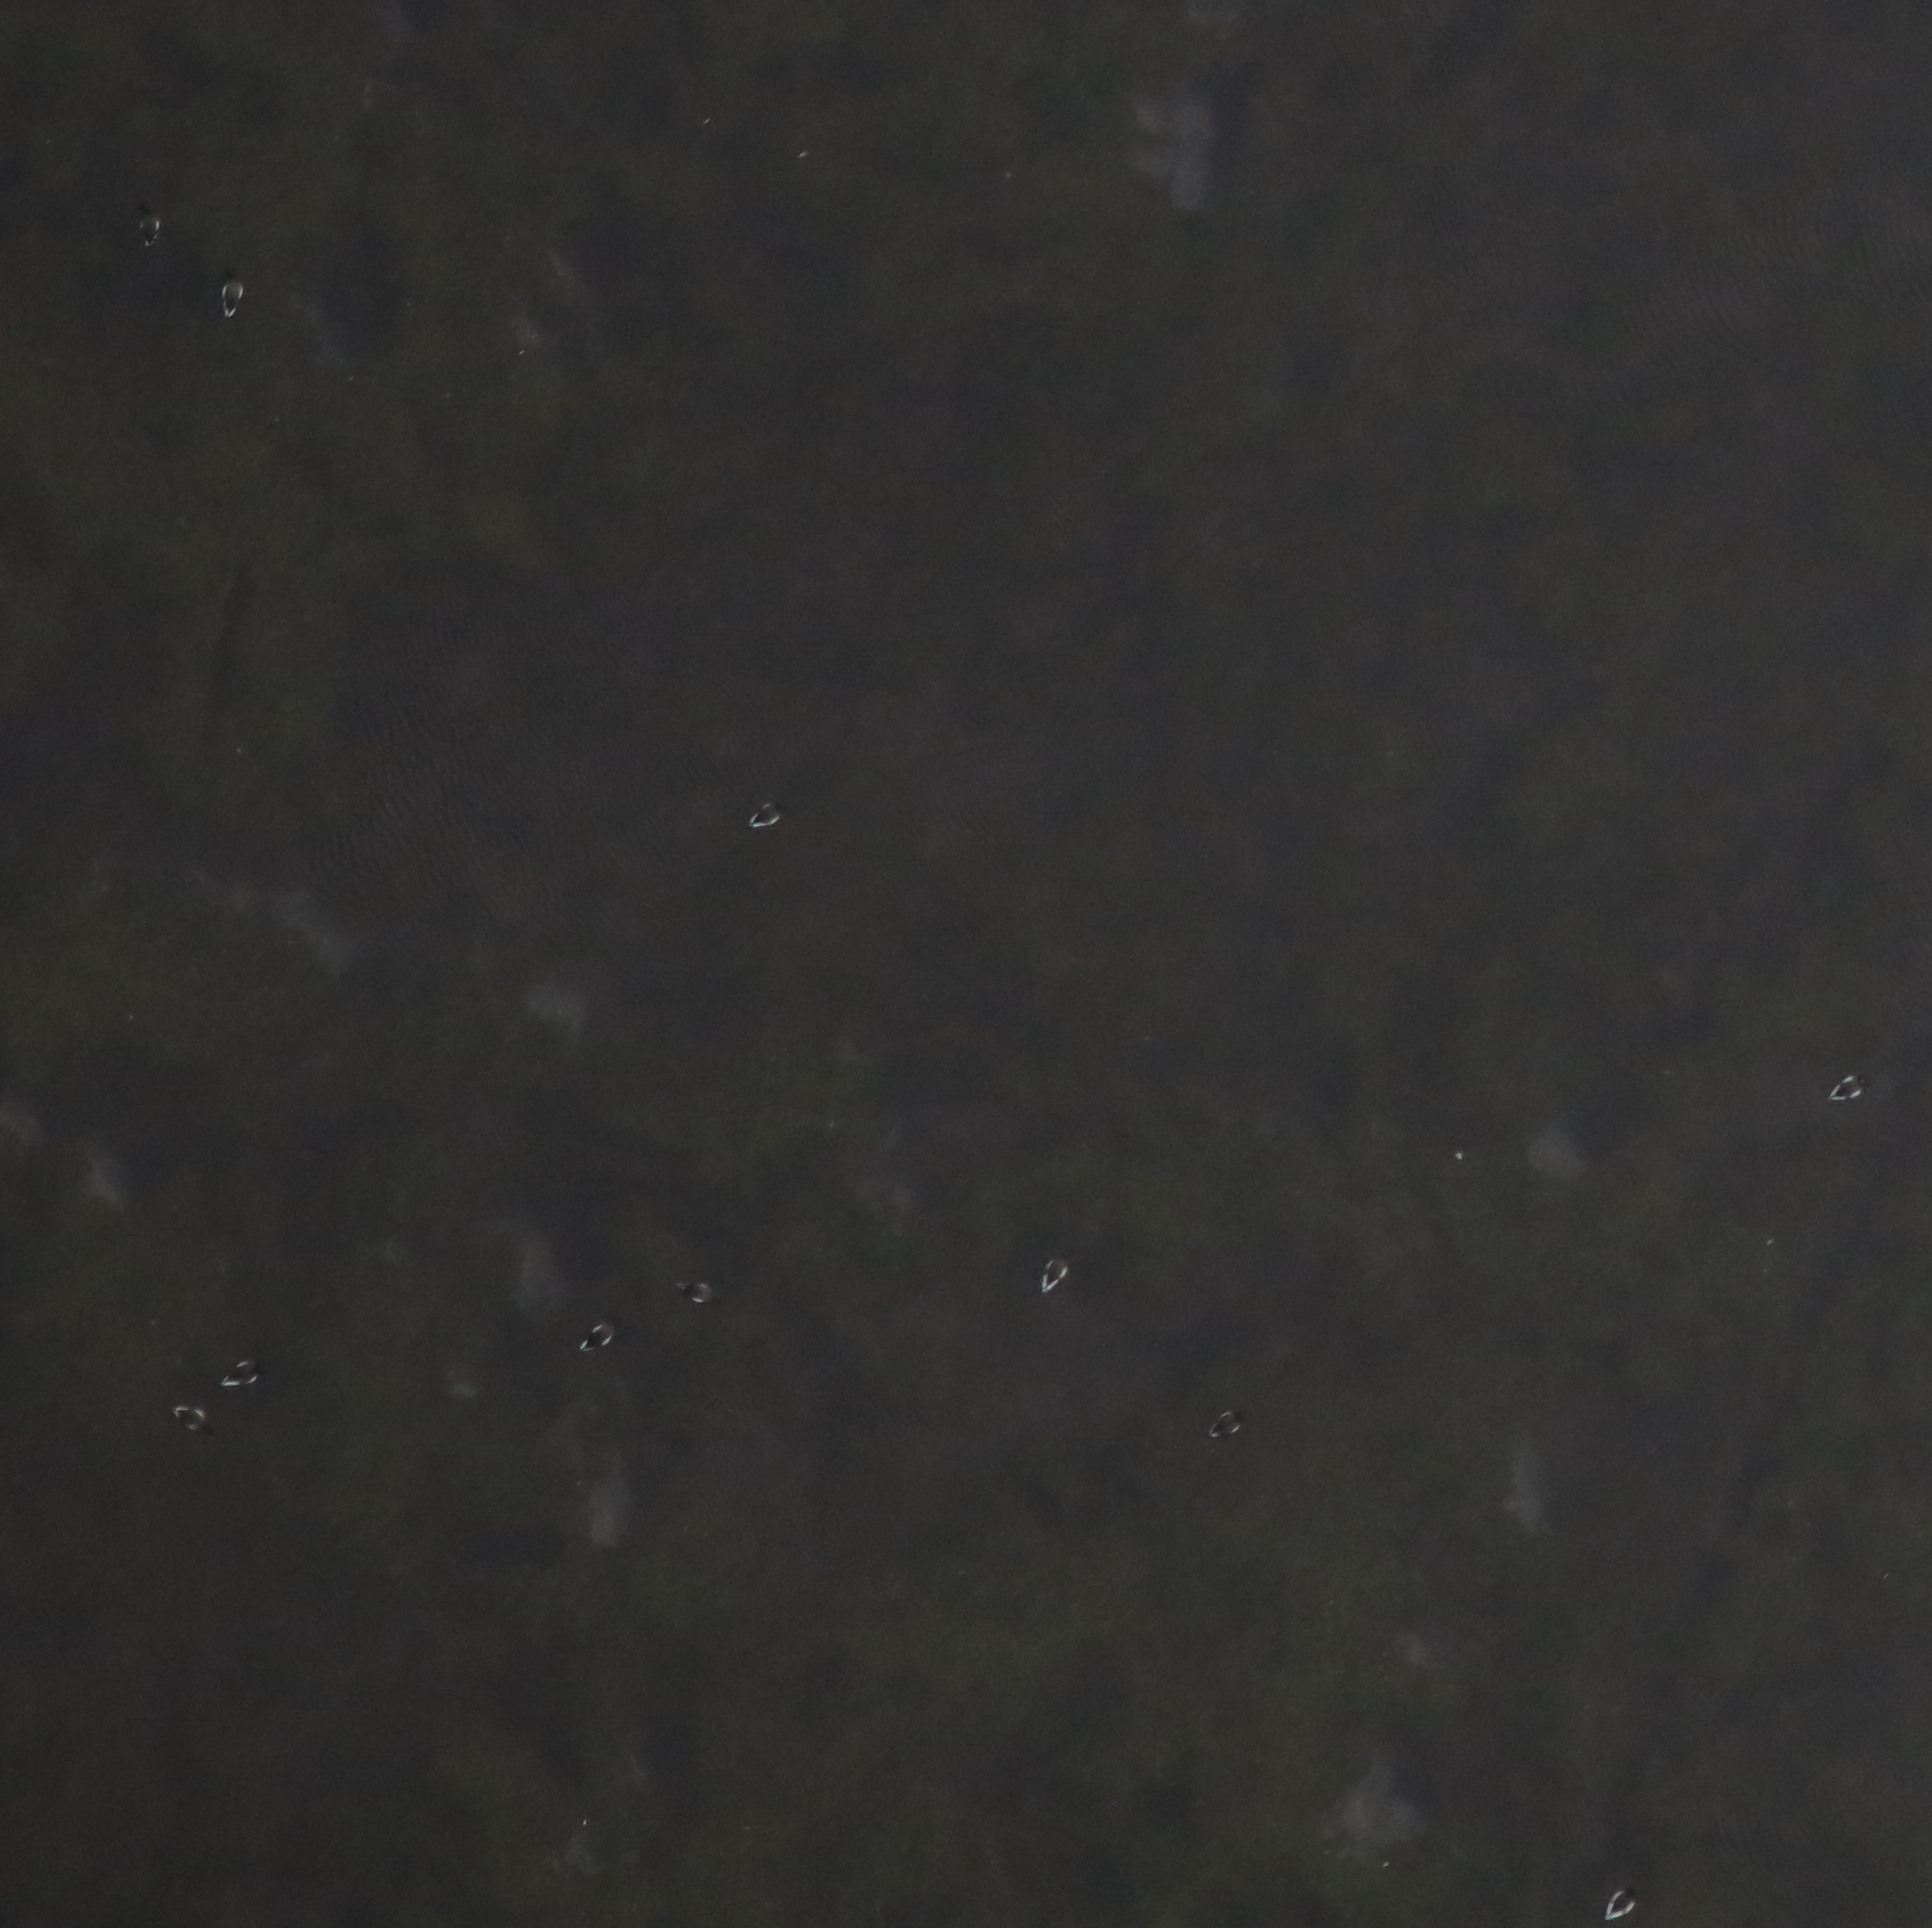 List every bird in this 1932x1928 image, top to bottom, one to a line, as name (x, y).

brant (147, 227)
brant (234, 295)
brant (767, 814)
brant (1849, 1089)
brant (1054, 1272)
brant (697, 1293)
brant (597, 1335)
brant (245, 1373)
brant (191, 1416)
brant (1227, 1423)
brant (1619, 1903)